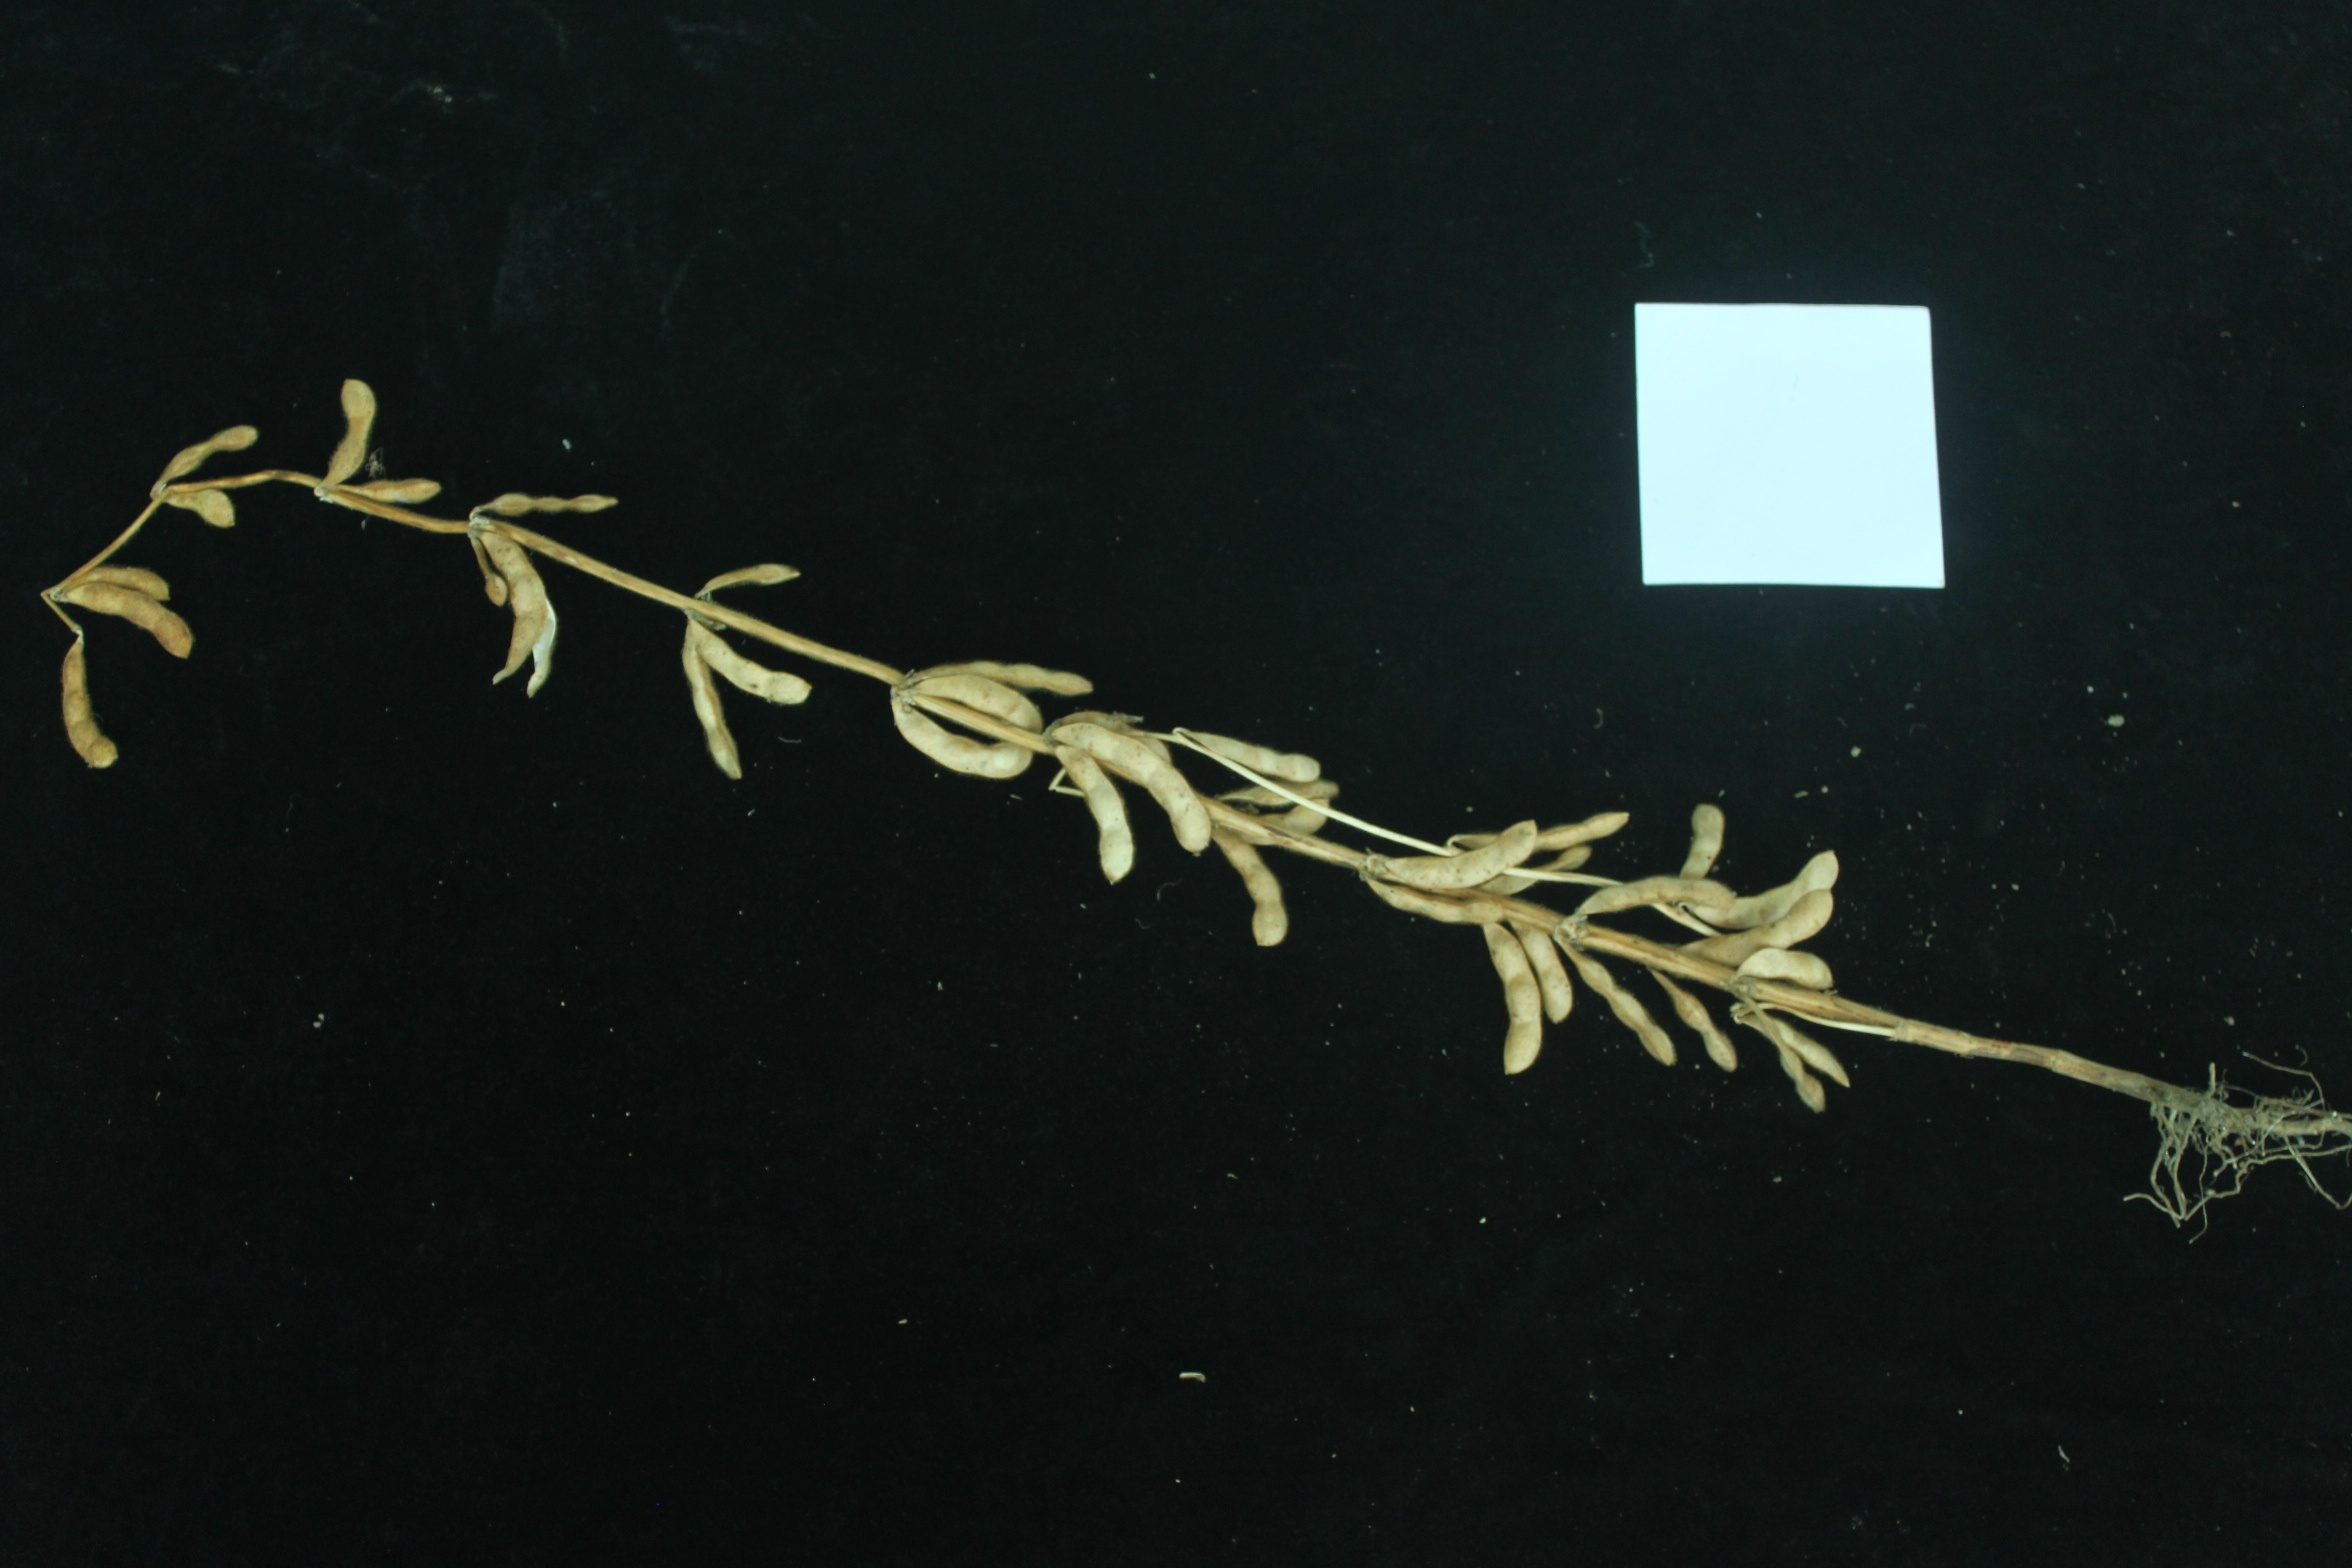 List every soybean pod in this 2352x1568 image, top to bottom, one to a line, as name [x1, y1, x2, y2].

soybean pod [317, 380, 375, 488]
soybean pod [151, 427, 255, 498]
soybean pod [343, 480, 437, 504]
soybean pod [165, 491, 232, 529]
soybean pod [473, 493, 619, 516]
soybean pod [696, 564, 801, 598]
soybean pod [59, 582, 191, 661]
soybean pod [682, 617, 738, 778]
soybean pod [691, 617, 811, 704]
soybean pod [59, 639, 117, 769]
soybean pod [916, 663, 1092, 697]
soybean pod [911, 674, 1040, 734]
soybean pod [890, 690, 1032, 780]
soybean pod [1054, 724, 1211, 855]
soybean pod [1183, 731, 1321, 784]
soybean pod [1052, 747, 1134, 883]
soybean pod [1214, 780, 1339, 807]
soybean pod [1259, 799, 1328, 835]
soybean pod [1677, 805, 1725, 877]
soybean pod [1443, 812, 1630, 854]
soybean pod [1371, 821, 1536, 887]
soybean pod [1213, 823, 1286, 946]
soybean pod [1683, 850, 1839, 932]
soybean pod [1365, 871, 1503, 924]
soybean pod [1572, 878, 1731, 922]
soybean pod [1685, 889, 1832, 965]
soybean pod [1509, 920, 1573, 1025]
soybean pod [1485, 924, 1541, 1073]
soybean pod [1556, 932, 1674, 1066]
soybean pod [1731, 950, 1833, 989]
soybean pod [1654, 974, 1735, 1072]
soybean pod [1760, 1013, 1850, 1088]
soybean pod [1743, 1016, 1826, 1113]